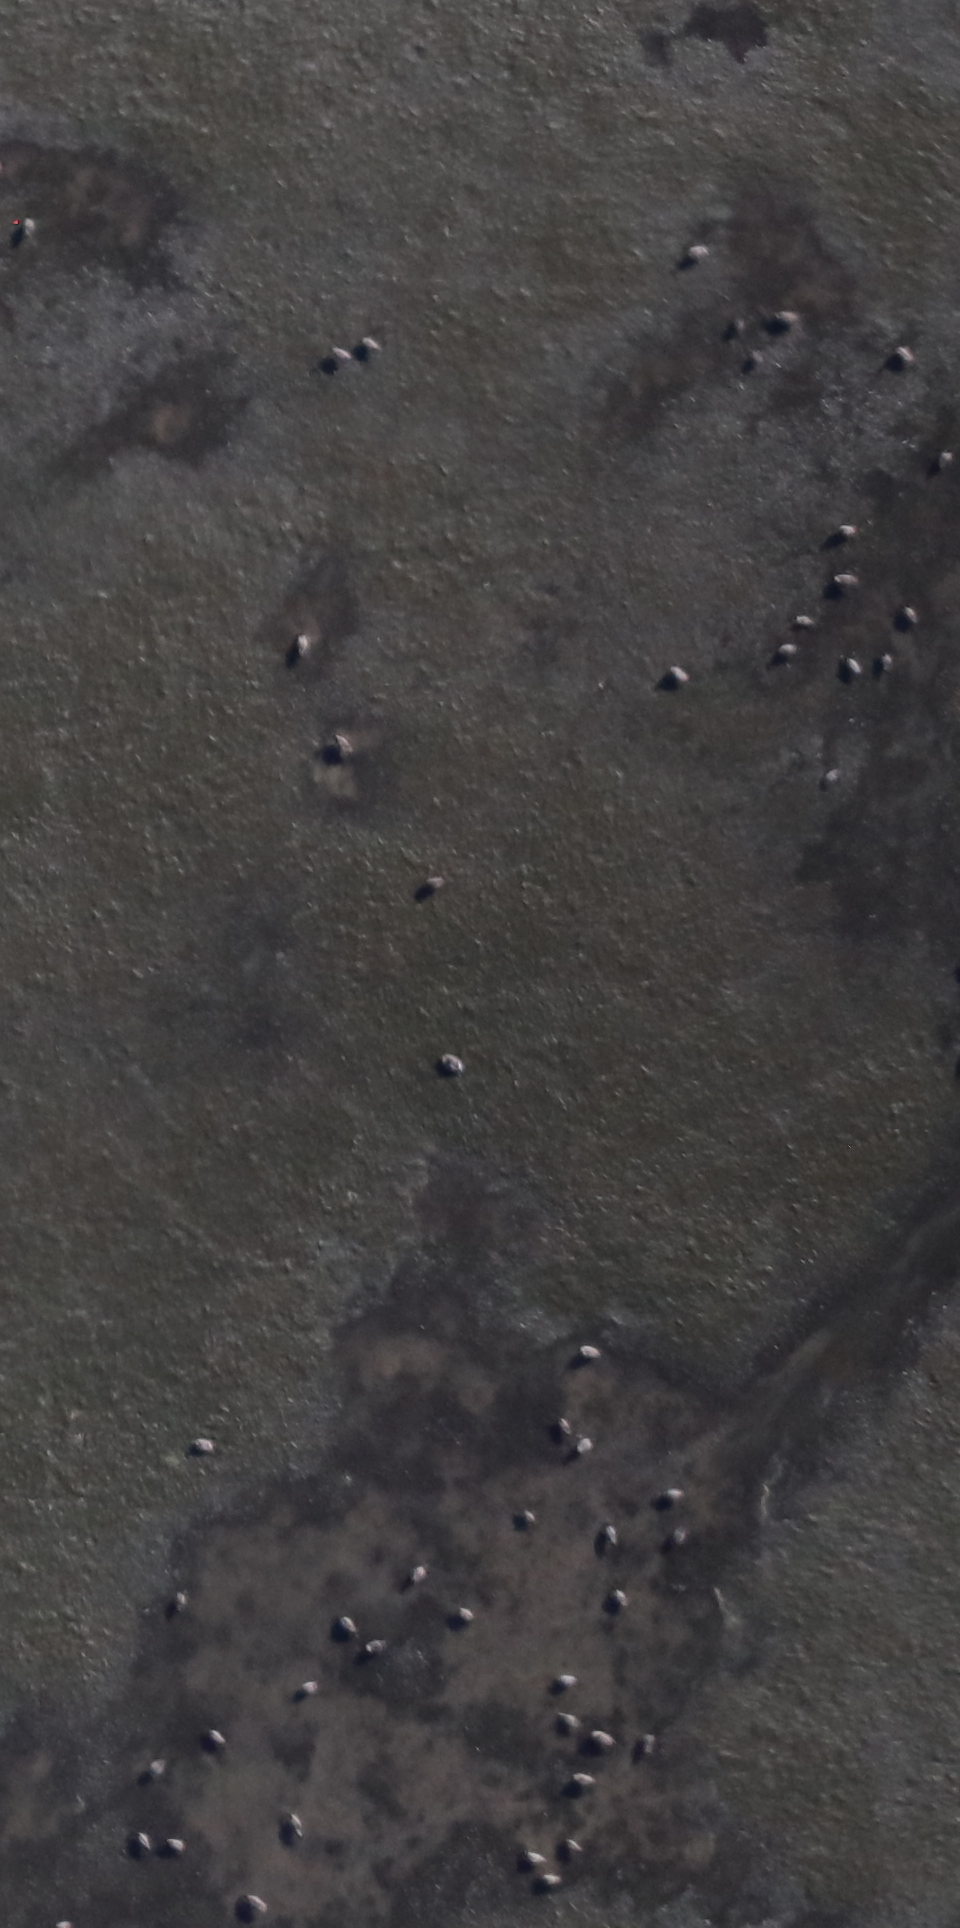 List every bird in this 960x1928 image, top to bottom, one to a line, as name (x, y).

Canada goose (27, 227)
Canada goose (699, 252)
Canada goose (787, 318)
Canada goose (740, 328)
Canada goose (371, 344)
Canada goose (906, 354)
Canada goose (340, 355)
Canada goose (758, 360)
Canada goose (950, 458)
Canada goose (847, 531)
Canada goose (849, 580)
Canada goose (911, 613)
Canada goose (804, 620)
Canada goose (302, 645)
Canada goose (786, 649)
Canada goose (887, 661)
Canada goose (855, 669)
Canada goose (679, 673)
Canada goose (342, 743)
Canada goose (831, 777)
Canada goose (436, 884)
Canada goose (456, 1064)
Canada goose (590, 1352)
Canada goose (564, 1424)
Canada goose (205, 1443)
Canada goose (581, 1445)
Canada goose (673, 1497)
Canada goose (527, 1520)
Canada goose (611, 1534)
Canada goose (679, 1535)
Canada goose (420, 1571)
Canada goose (620, 1597)
Canada goose (178, 1598)
Canada goose (465, 1614)
Canada goose (348, 1624)
Canada goose (377, 1644)
Canada goose (566, 1681)
Canada goose (312, 1688)
Canada goose (569, 1720)
Canada goose (212, 1733)
Canada goose (604, 1739)
Canada goose (648, 1739)
Canada goose (157, 1763)
Canada goose (583, 1779)
Canada goose (294, 1825)
Canada goose (143, 1840)
Canada goose (574, 1845)
Canada goose (176, 1847)
Canada goose (534, 1856)
Canada goose (551, 1880)
Canada goose (256, 1902)